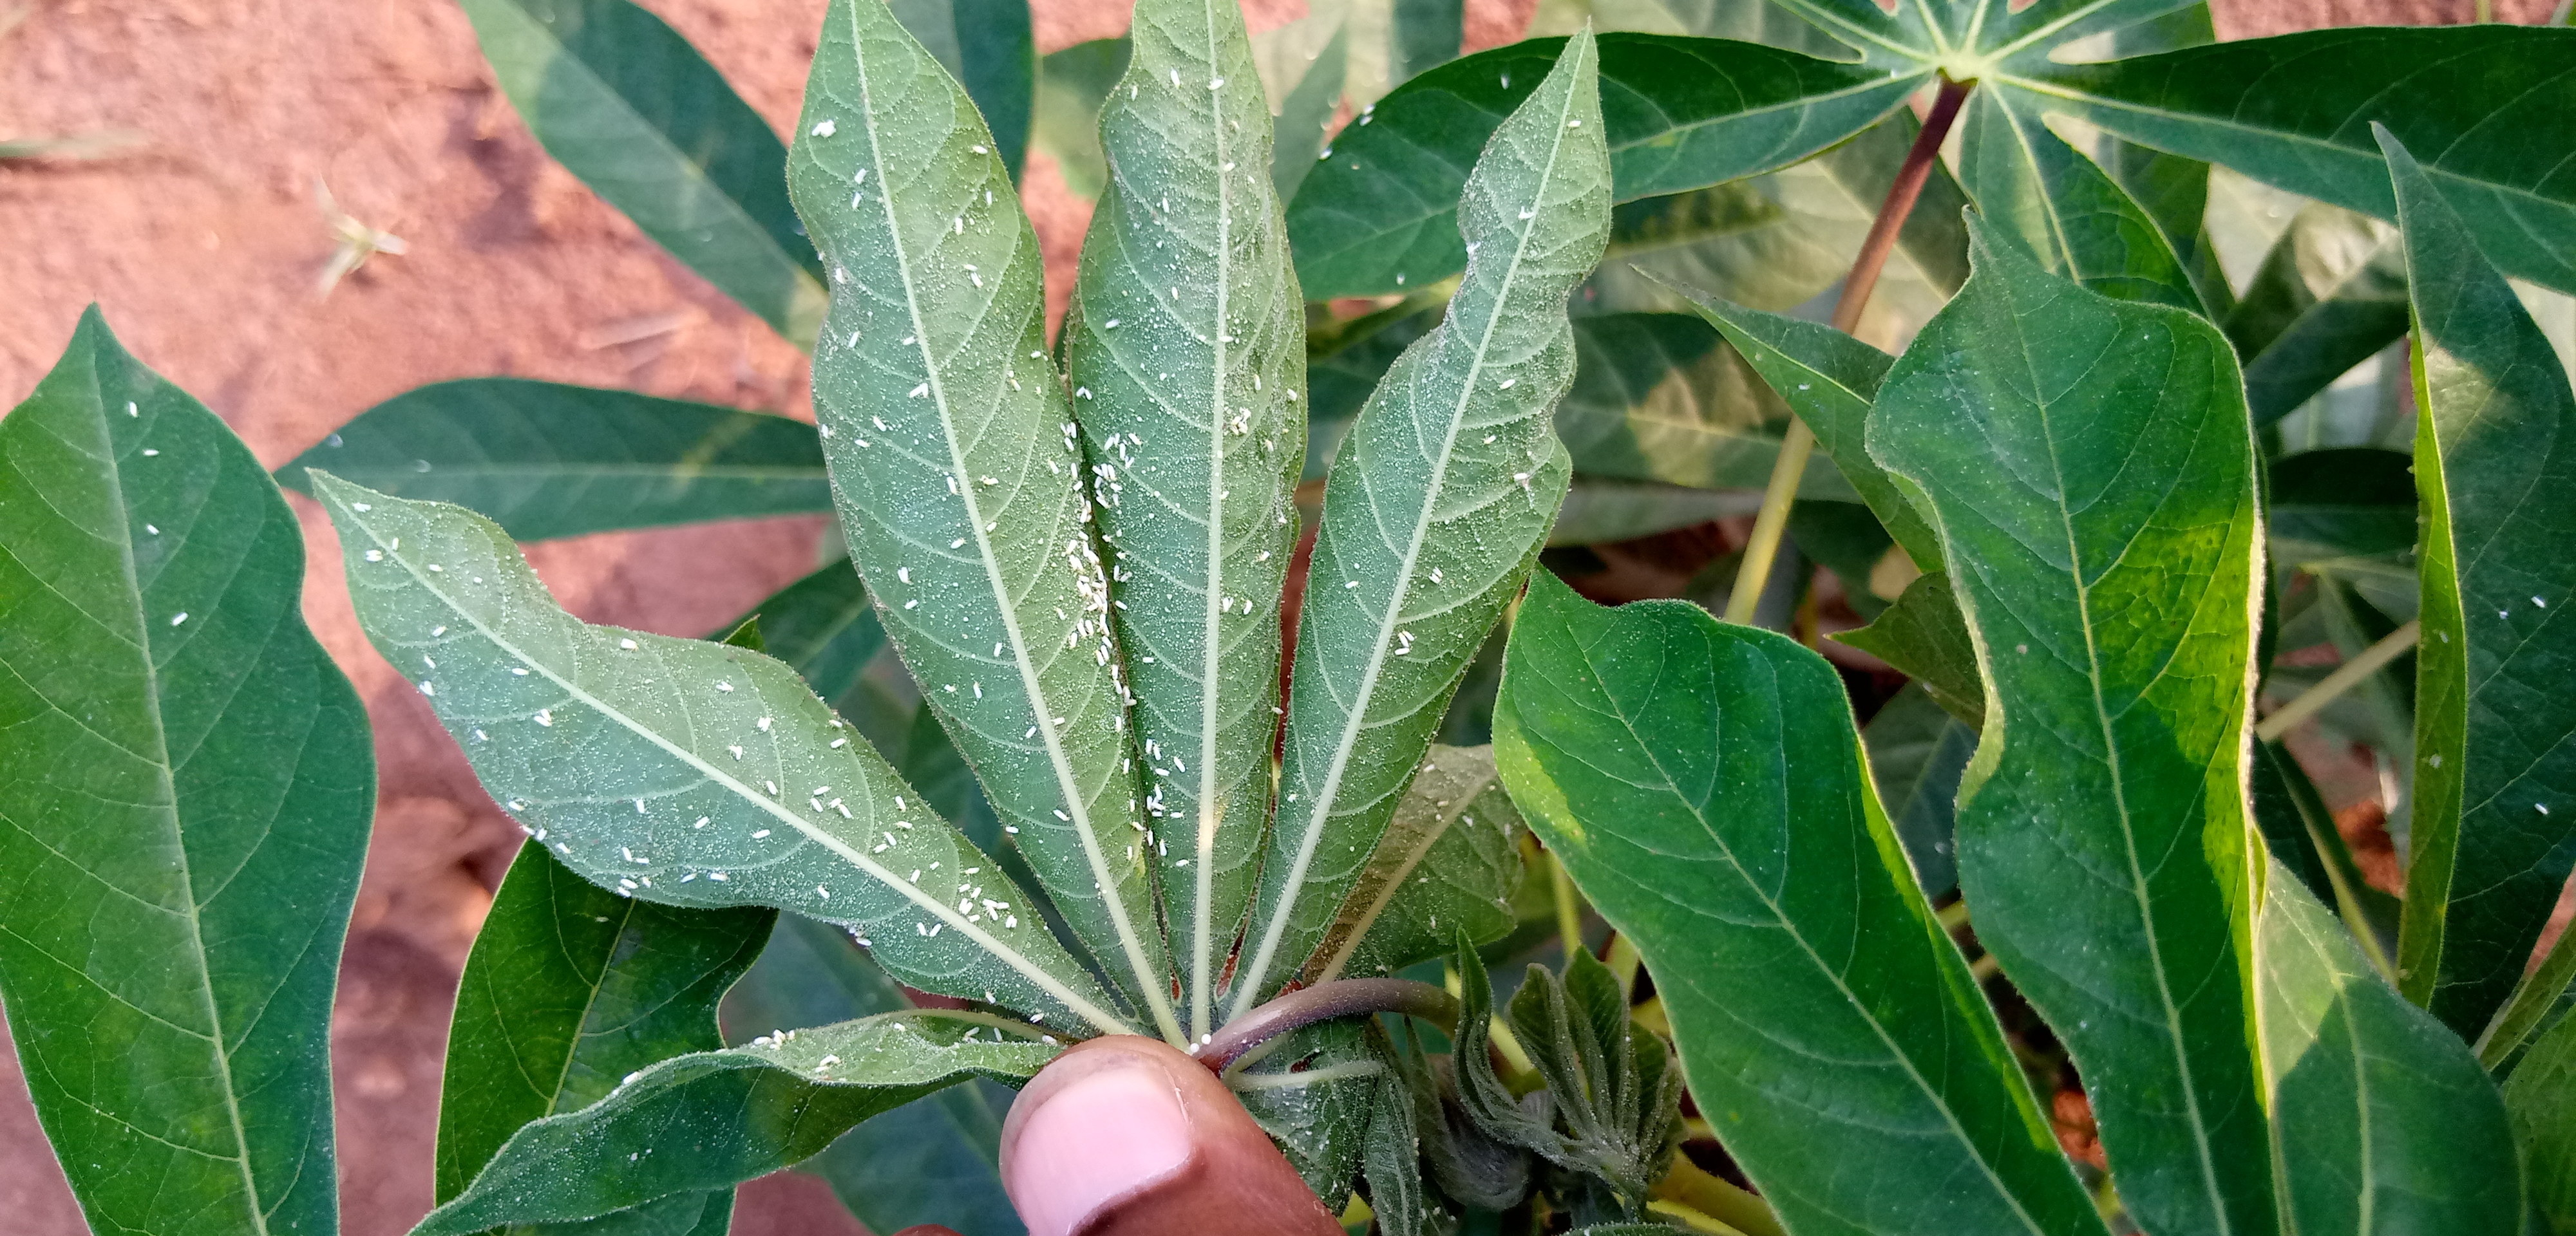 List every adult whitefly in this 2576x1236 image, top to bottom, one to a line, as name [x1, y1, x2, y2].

whitefly [1888, 68, 1895, 79]
whitefly [1169, 68, 1181, 89]
whitefly [1497, 70, 1511, 90]
whitefly [1206, 77, 1226, 92]
whitefly [1129, 84, 1139, 101]
whitefly [1361, 103, 1376, 115]
whitefly [1359, 114, 1374, 129]
whitefly [824, 117, 839, 138]
whitefly [1566, 117, 1582, 129]
whitefly [1229, 118, 1240, 131]
whitefly [811, 120, 824, 138]
whitefly [970, 142, 990, 156]
whitefly [1316, 147, 1333, 161]
whitefly [1224, 161, 1236, 174]
whitefly [853, 164, 870, 185]
whitefly [1246, 173, 1256, 185]
whitefly [983, 187, 996, 210]
whitefly [851, 191, 866, 213]
whitefly [1161, 194, 1173, 214]
whitefly [1515, 203, 1537, 220]
whitefly [952, 214, 970, 238]
whitefly [1462, 238, 1486, 256]
whitefly [962, 261, 979, 271]
whitefly [833, 265, 849, 286]
whitefly [968, 271, 986, 290]
whitefly [1395, 272, 1406, 286]
whitefly [1170, 283, 1180, 301]
whitefly [1103, 317, 1122, 330]
whitefly [848, 327, 862, 350]
whitefly [2142, 333, 2150, 342]
whitefly [900, 333, 917, 346]
whitefly [1217, 334, 1234, 344]
whitefly [1027, 346, 1043, 359]
whitefly [1043, 355, 1051, 363]
whitefly [1005, 369, 1017, 378]
whitefly [1252, 371, 1263, 391]
whitefly [1498, 376, 1517, 393]
whitefly [1009, 379, 1023, 393]
whitefly [922, 380, 929, 398]
whitefly [1796, 382, 1814, 393]
whitefly [907, 383, 922, 401]
whitefly [1033, 384, 1044, 398]
whitefly [1076, 384, 1085, 398]
whitefly [1285, 386, 1299, 402]
whitefly [1084, 388, 1094, 401]
whitefly [126, 399, 142, 420]
whitefly [1238, 405, 1253, 418]
whitefly [871, 413, 889, 433]
whitefly [1231, 415, 1243, 424]
whitefly [1057, 420, 1072, 435]
whitefly [1069, 420, 1079, 439]
whitefly [820, 420, 832, 440]
whitefly [1237, 420, 1248, 428]
whitefly [1229, 423, 1240, 436]
whitefly [1238, 427, 1248, 433]
whitefly [1113, 430, 1122, 447]
whitefly [1127, 431, 1142, 446]
whitefly [1482, 433, 1498, 446]
whitefly [1103, 435, 1115, 450]
whitefly [1063, 436, 1077, 453]
whitefly [853, 437, 871, 450]
whitefly [1263, 438, 1276, 452]
whitefly [1118, 441, 1128, 460]
whitefly [142, 447, 162, 458]
whitefly [1124, 454, 1135, 469]
whitefly [1046, 456, 1061, 476]
whitefly [1069, 461, 1080, 480]
whitefly [1101, 462, 1108, 478]
whitefly [1108, 462, 1119, 481]
whitefly [1090, 465, 1102, 476]
whitefly [1511, 471, 1528, 481]
whitefly [945, 474, 959, 497]
whitefly [980, 474, 1000, 487]
whitefly [1092, 474, 1104, 489]
whitefly [1072, 478, 1084, 492]
whitefly [1109, 482, 1124, 492]
whitefly [1094, 488, 1105, 496]
whitefly [1219, 489, 1231, 501]
whitefly [1110, 492, 1122, 507]
whitefly [1095, 496, 1110, 509]
whitefly [347, 498, 376, 516]
whitefly [1085, 499, 1094, 513]
whitefly [1079, 507, 1086, 524]
whitefly [1086, 514, 1093, 523]
whitefly [1276, 515, 1289, 525]
whitefly [983, 520, 998, 533]
whitefly [144, 522, 162, 537]
whitefly [1114, 528, 1124, 538]
whitefly [1075, 529, 1089, 541]
whitefly [1101, 532, 1113, 543]
whitefly [390, 534, 402, 552]
whitefly [949, 535, 966, 551]
whitefly [1066, 537, 1079, 554]
whitefly [1082, 539, 1089, 557]
whitefly [363, 548, 383, 556]
whitefly [1260, 548, 1271, 562]
whitefly [1088, 549, 1101, 565]
whitefly [1114, 550, 1127, 560]
whitefly [1068, 553, 1077, 572]
whitefly [365, 555, 383, 563]
whitefly [1075, 556, 1085, 572]
whitefly [426, 561, 446, 575]
whitefly [1112, 563, 1121, 584]
whitefly [1094, 563, 1105, 580]
whitefly [895, 565, 912, 585]
whitefly [1432, 566, 1444, 577]
whitefly [1119, 569, 1133, 583]
whitefly [1427, 572, 1441, 585]
whitefly [471, 574, 486, 589]
whitefly [1076, 574, 1090, 582]
whitefly [1341, 576, 1361, 592]
whitefly [1075, 580, 1086, 597]
whitefly [1084, 582, 1093, 597]
whitefly [1097, 589, 1108, 603]
whitefly [1093, 592, 1104, 604]
whitefly [2528, 594, 2546, 610]
whitefly [1221, 595, 1229, 613]
whitefly [1242, 595, 1254, 616]
whitefly [900, 598, 920, 612]
whitefly [1113, 599, 1130, 612]
whitefly [1085, 602, 1099, 612]
whitefly [1102, 603, 1108, 613]
whitefly [1054, 606, 1068, 621]
whitefly [2495, 608, 2508, 622]
whitefly [171, 609, 190, 628]
whitefly [1098, 613, 1107, 629]
whitefly [1084, 617, 1095, 635]
whitefly [1075, 621, 1088, 637]
whitefly [428, 624, 447, 638]
whitefly [2438, 629, 2450, 645]
whitefly [1403, 630, 1416, 643]
whitefly [1066, 630, 1079, 651]
whitefly [1397, 631, 1410, 648]
whitefly [618, 633, 639, 651]
whitefly [1101, 636, 1115, 649]
whitefly [990, 640, 1003, 657]
whitefly [1101, 644, 1112, 662]
whitefly [1392, 646, 1411, 657]
whitefly [1094, 650, 1106, 667]
whitefly [422, 654, 437, 671]
whitefly [1140, 655, 1155, 665]
whitefly [1110, 663, 1119, 679]
whitefly [508, 666, 531, 679]
whitefly [713, 677, 735, 693]
whitefly [417, 679, 435, 699]
whitefly [1113, 679, 1124, 695]
whitefly [971, 679, 986, 700]
whitefly [942, 682, 958, 694]
whitefly [1122, 684, 1132, 698]
whitefly [1122, 697, 1139, 708]
whitefly [1268, 704, 1285, 718]
whitefly [540, 706, 552, 723]
whitefly [1113, 714, 1124, 733]
whitefly [533, 715, 552, 729]
whitefly [757, 715, 763, 727]
whitefly [1049, 715, 1066, 727]
whitefly [763, 715, 772, 732]
whitefly [828, 718, 844, 728]
whitefly [1024, 724, 1038, 740]
whitefly [475, 727, 490, 744]
whitefly [828, 736, 848, 750]
whitefly [1145, 737, 1153, 755]
whitefly [1152, 742, 1163, 761]
whitefly [728, 744, 738, 752]
whitefly [735, 744, 745, 762]
whitefly [1172, 754, 1188, 773]
whitefly [1122, 755, 1131, 775]
whitefly [1423, 762, 1435, 774]
whitefly [1153, 765, 1173, 778]
whitefly [764, 778, 780, 796]
whitefly [1151, 782, 1164, 800]
whitefly [813, 783, 832, 796]
whitefly [1284, 791, 1299, 806]
whitefly [892, 792, 910, 812]
whitefly [1145, 792, 1153, 810]
whitefly [810, 796, 826, 813]
whitefly [634, 796, 649, 816]
whitefly [506, 797, 526, 813]
whitefly [830, 797, 844, 809]
whitefly [1129, 799, 1137, 813]
whitefly [1434, 799, 1452, 809]
whitefly [1152, 802, 1166, 812]
whitefly [2532, 802, 2549, 816]
whitefly [838, 803, 855, 819]
whitefly [1050, 807, 1072, 823]
whitefly [1151, 810, 1164, 818]
whitefly [1168, 810, 1186, 820]
whitefly [1461, 813, 1474, 829]
whitefly [693, 814, 711, 830]
whitefly [896, 819, 915, 831]
whitefly [1502, 819, 1512, 837]
whitefly [1128, 819, 1146, 834]
whitefly [518, 823, 536, 836]
whitefly [1003, 824, 1021, 836]
whitefly [536, 826, 550, 843]
whitefly [748, 828, 773, 838]
whitefly [1146, 829, 1156, 847]
whitefly [882, 829, 898, 847]
whitefly [1159, 837, 1168, 857]
whitefly [555, 840, 574, 857]
whitefly [873, 841, 888, 856]
whitefly [621, 843, 633, 863]
whitefly [1125, 843, 1135, 863]
whitefly [634, 856, 651, 865]
whitefly [1173, 857, 1192, 868]
whitefly [928, 859, 942, 873]
whitefly [963, 865, 981, 877]
whitefly [907, 867, 923, 885]
whitefly [677, 871, 699, 884]
whitefly [708, 872, 732, 883]
whitefly [641, 874, 654, 888]
whitefly [620, 877, 639, 890]
whitefly [956, 881, 972, 893]
whitefly [815, 881, 835, 901]
whitefly [970, 885, 983, 899]
whitefly [616, 885, 632, 898]
whitefly [957, 895, 969, 913]
whitefly [981, 896, 998, 907]
whitefly [997, 899, 1012, 910]
whitefly [965, 901, 975, 915]
whitefly [987, 904, 1000, 923]
whitefly [1005, 912, 1014, 929]
whitefly [967, 913, 981, 923]
whitefly [593, 915, 612, 923]
whitefly [1012, 916, 1018, 929]
whitefly [915, 919, 928, 938]
whitefly [927, 921, 943, 938]
whitefly [848, 925, 857, 934]
whitefly [854, 930, 864, 937]
whitefly [854, 936, 874, 948]
whitefly [1373, 962, 1388, 973]
whitefly [983, 988, 999, 1004]
whitefly [1030, 1009, 1046, 1025]
whitefly [890, 1017, 909, 1033]
whitefly [966, 1025, 981, 1035]
whitefly [992, 1025, 1007, 1042]
whitefly [773, 1027, 786, 1040]
whitefly [788, 1027, 797, 1043]
whitefly [752, 1033, 772, 1045]
whitefly [1040, 1033, 1060, 1045]
whitefly [965, 1034, 982, 1045]
whitefly [1624, 1034, 1631, 1044]
whitefly [773, 1035, 783, 1045]
whitefly [769, 1042, 782, 1051]
whitefly [830, 1053, 842, 1063]
whitefly [819, 1054, 831, 1067]
whitefly [815, 1064, 829, 1073]
whitefly [623, 1069, 640, 1085]
whitefly [610, 1089, 622, 1096]
whitefly [1411, 1136, 1421, 1141]
whitefly [1412, 1141, 1420, 1148]
whitefly [1414, 1148, 1421, 1158]
whitefly [628, 1150, 640, 1163]
whitefly [1414, 1174, 1423, 1183]
whitefly [1431, 1204, 1441, 1216]
whitefly [1419, 1206, 1428, 1221]
whitefly [1448, 1213, 1457, 1223]